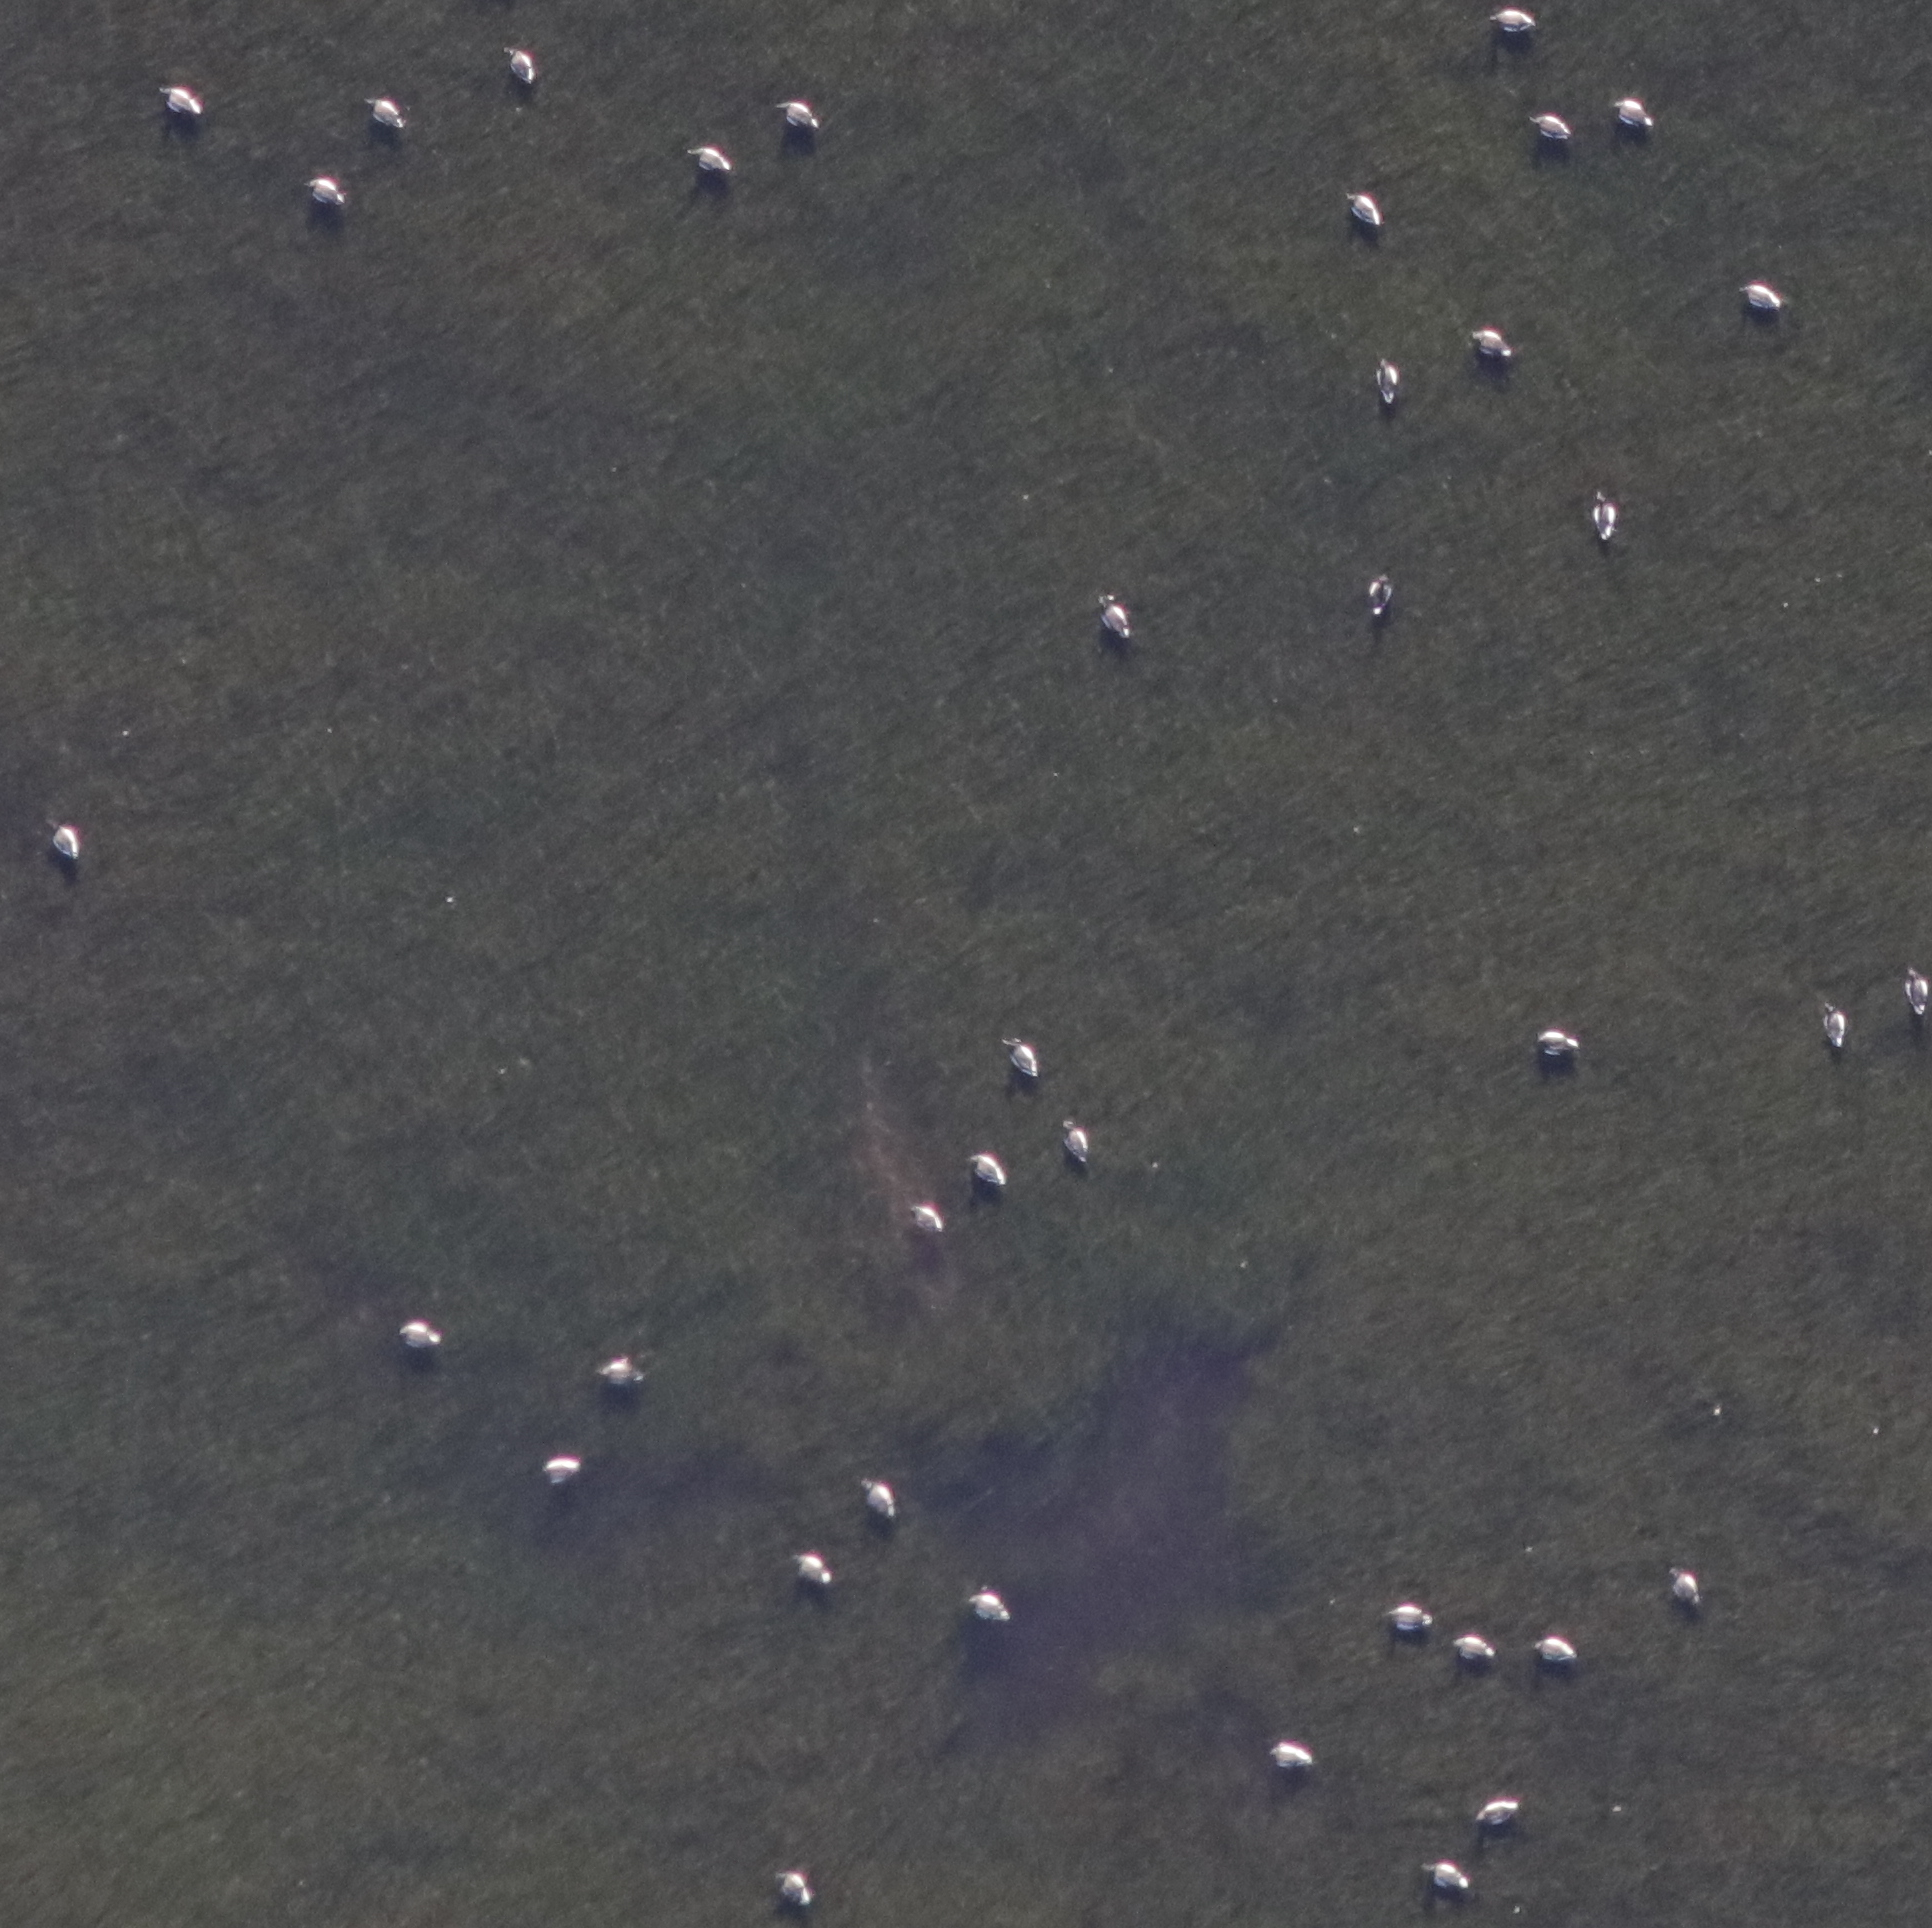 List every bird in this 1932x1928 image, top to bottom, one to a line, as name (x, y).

brant (1510, 19)
brant (519, 63)
brant (182, 99)
brant (385, 112)
brant (1631, 112)
brant (798, 114)
brant (1552, 128)
brant (710, 159)
brant (327, 191)
brant (1364, 208)
brant (1759, 297)
brant (1491, 343)
brant (1386, 381)
brant (1604, 516)
brant (1381, 595)
brant (1115, 616)
brant (65, 839)
brant (1915, 993)
brant (1832, 1024)
brant (1558, 1045)
brant (1022, 1058)
brant (1076, 1141)
brant (989, 1169)
brant (927, 1216)
brant (419, 1334)
brant (621, 1372)
brant (559, 1470)
brant (881, 1498)
brant (810, 1567)
brant (1684, 1588)
brant (986, 1605)
brant (1409, 1617)
brant (1471, 1649)
brant (1552, 1651)
brant (1288, 1755)
brant (1499, 1813)
brant (1446, 1876)
brant (794, 1888)